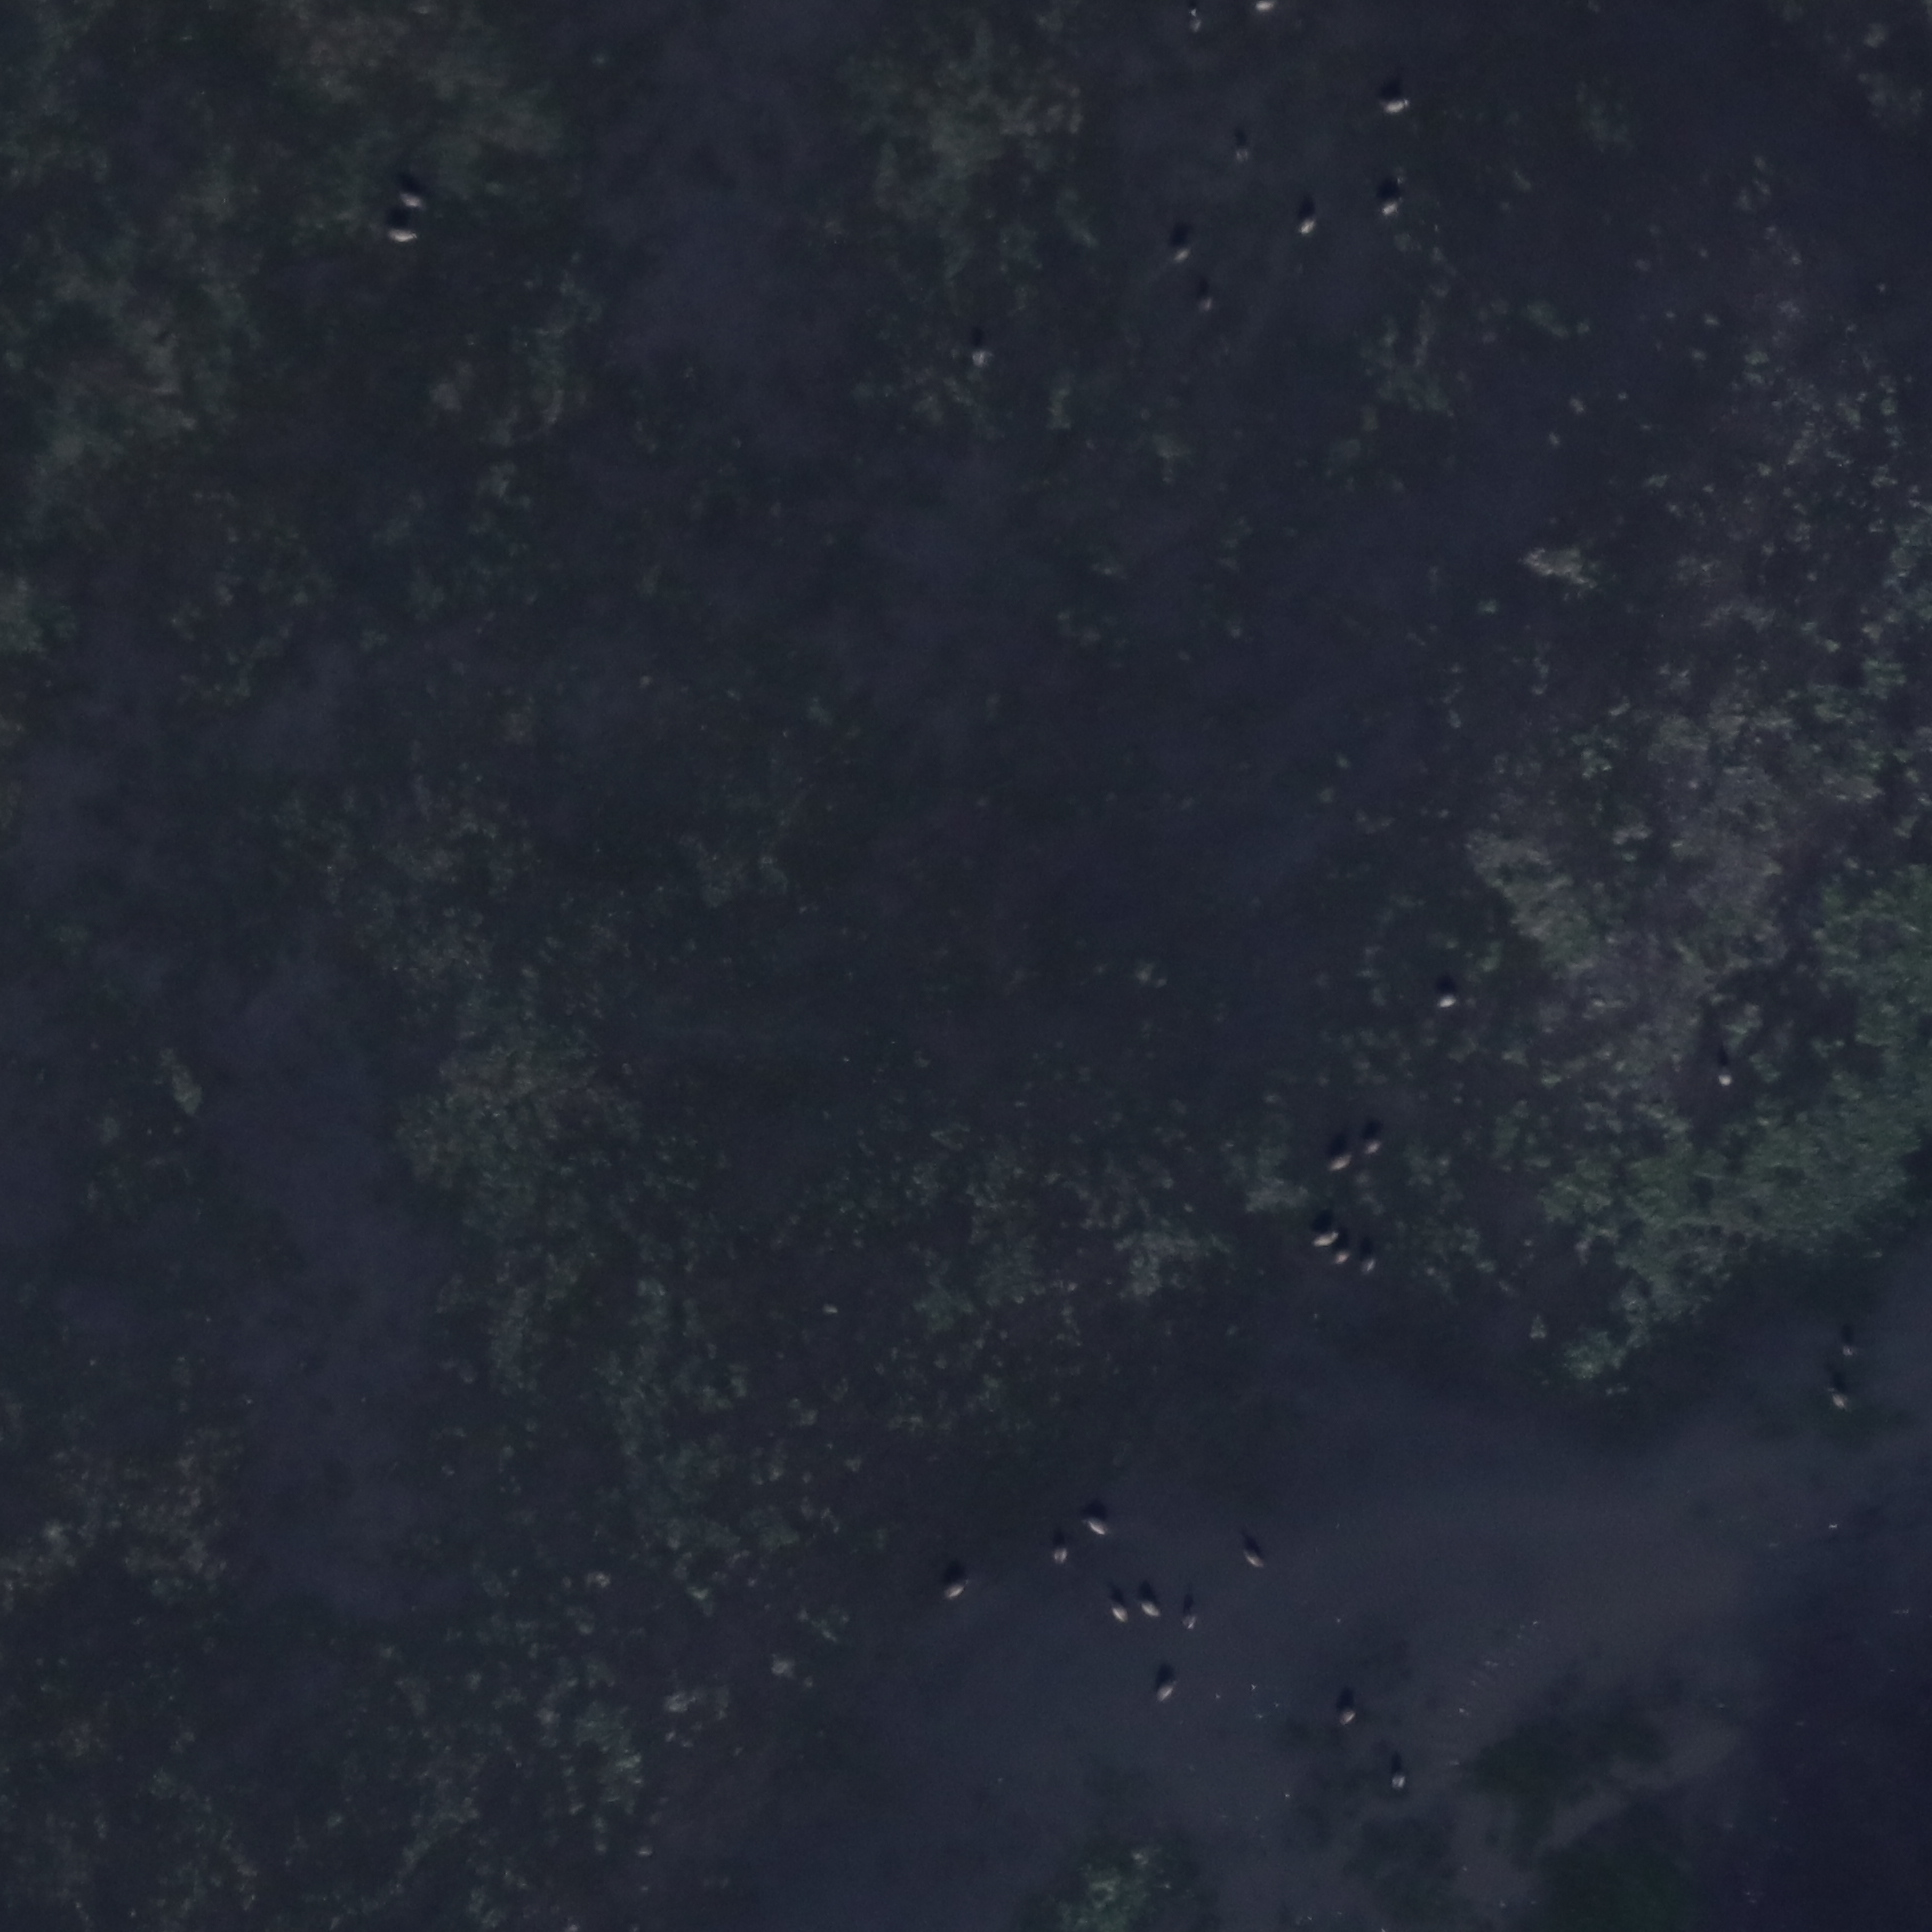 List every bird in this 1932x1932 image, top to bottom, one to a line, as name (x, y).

Canada goose (1265, 4)
Canada goose (1192, 21)
Canada goose (1399, 103)
Canada goose (1239, 152)
Canada goose (406, 196)
Canada goose (1389, 203)
Canada goose (1305, 226)
Canada goose (402, 233)
Canada goose (1183, 255)
Canada goose (1208, 300)
Canada goose (979, 357)
Canada goose (1446, 1001)
Canada goose (1726, 1080)
Canada goose (1372, 1144)
Canada goose (1338, 1160)
Canada goose (1327, 1241)
Canada goose (1342, 1257)
Canada goose (1367, 1266)
Canada goose (1848, 1349)
Canada goose (1840, 1400)
Canada goose (1096, 1522)
Canada goose (1062, 1557)
Canada goose (1256, 1559)
Canada goose (955, 1588)
Canada goose (1153, 1609)
Canada goose (1122, 1614)
Canada goose (1185, 1622)
Canada goose (1165, 1691)
Canada goose (1346, 1716)
Canada goose (1400, 1782)